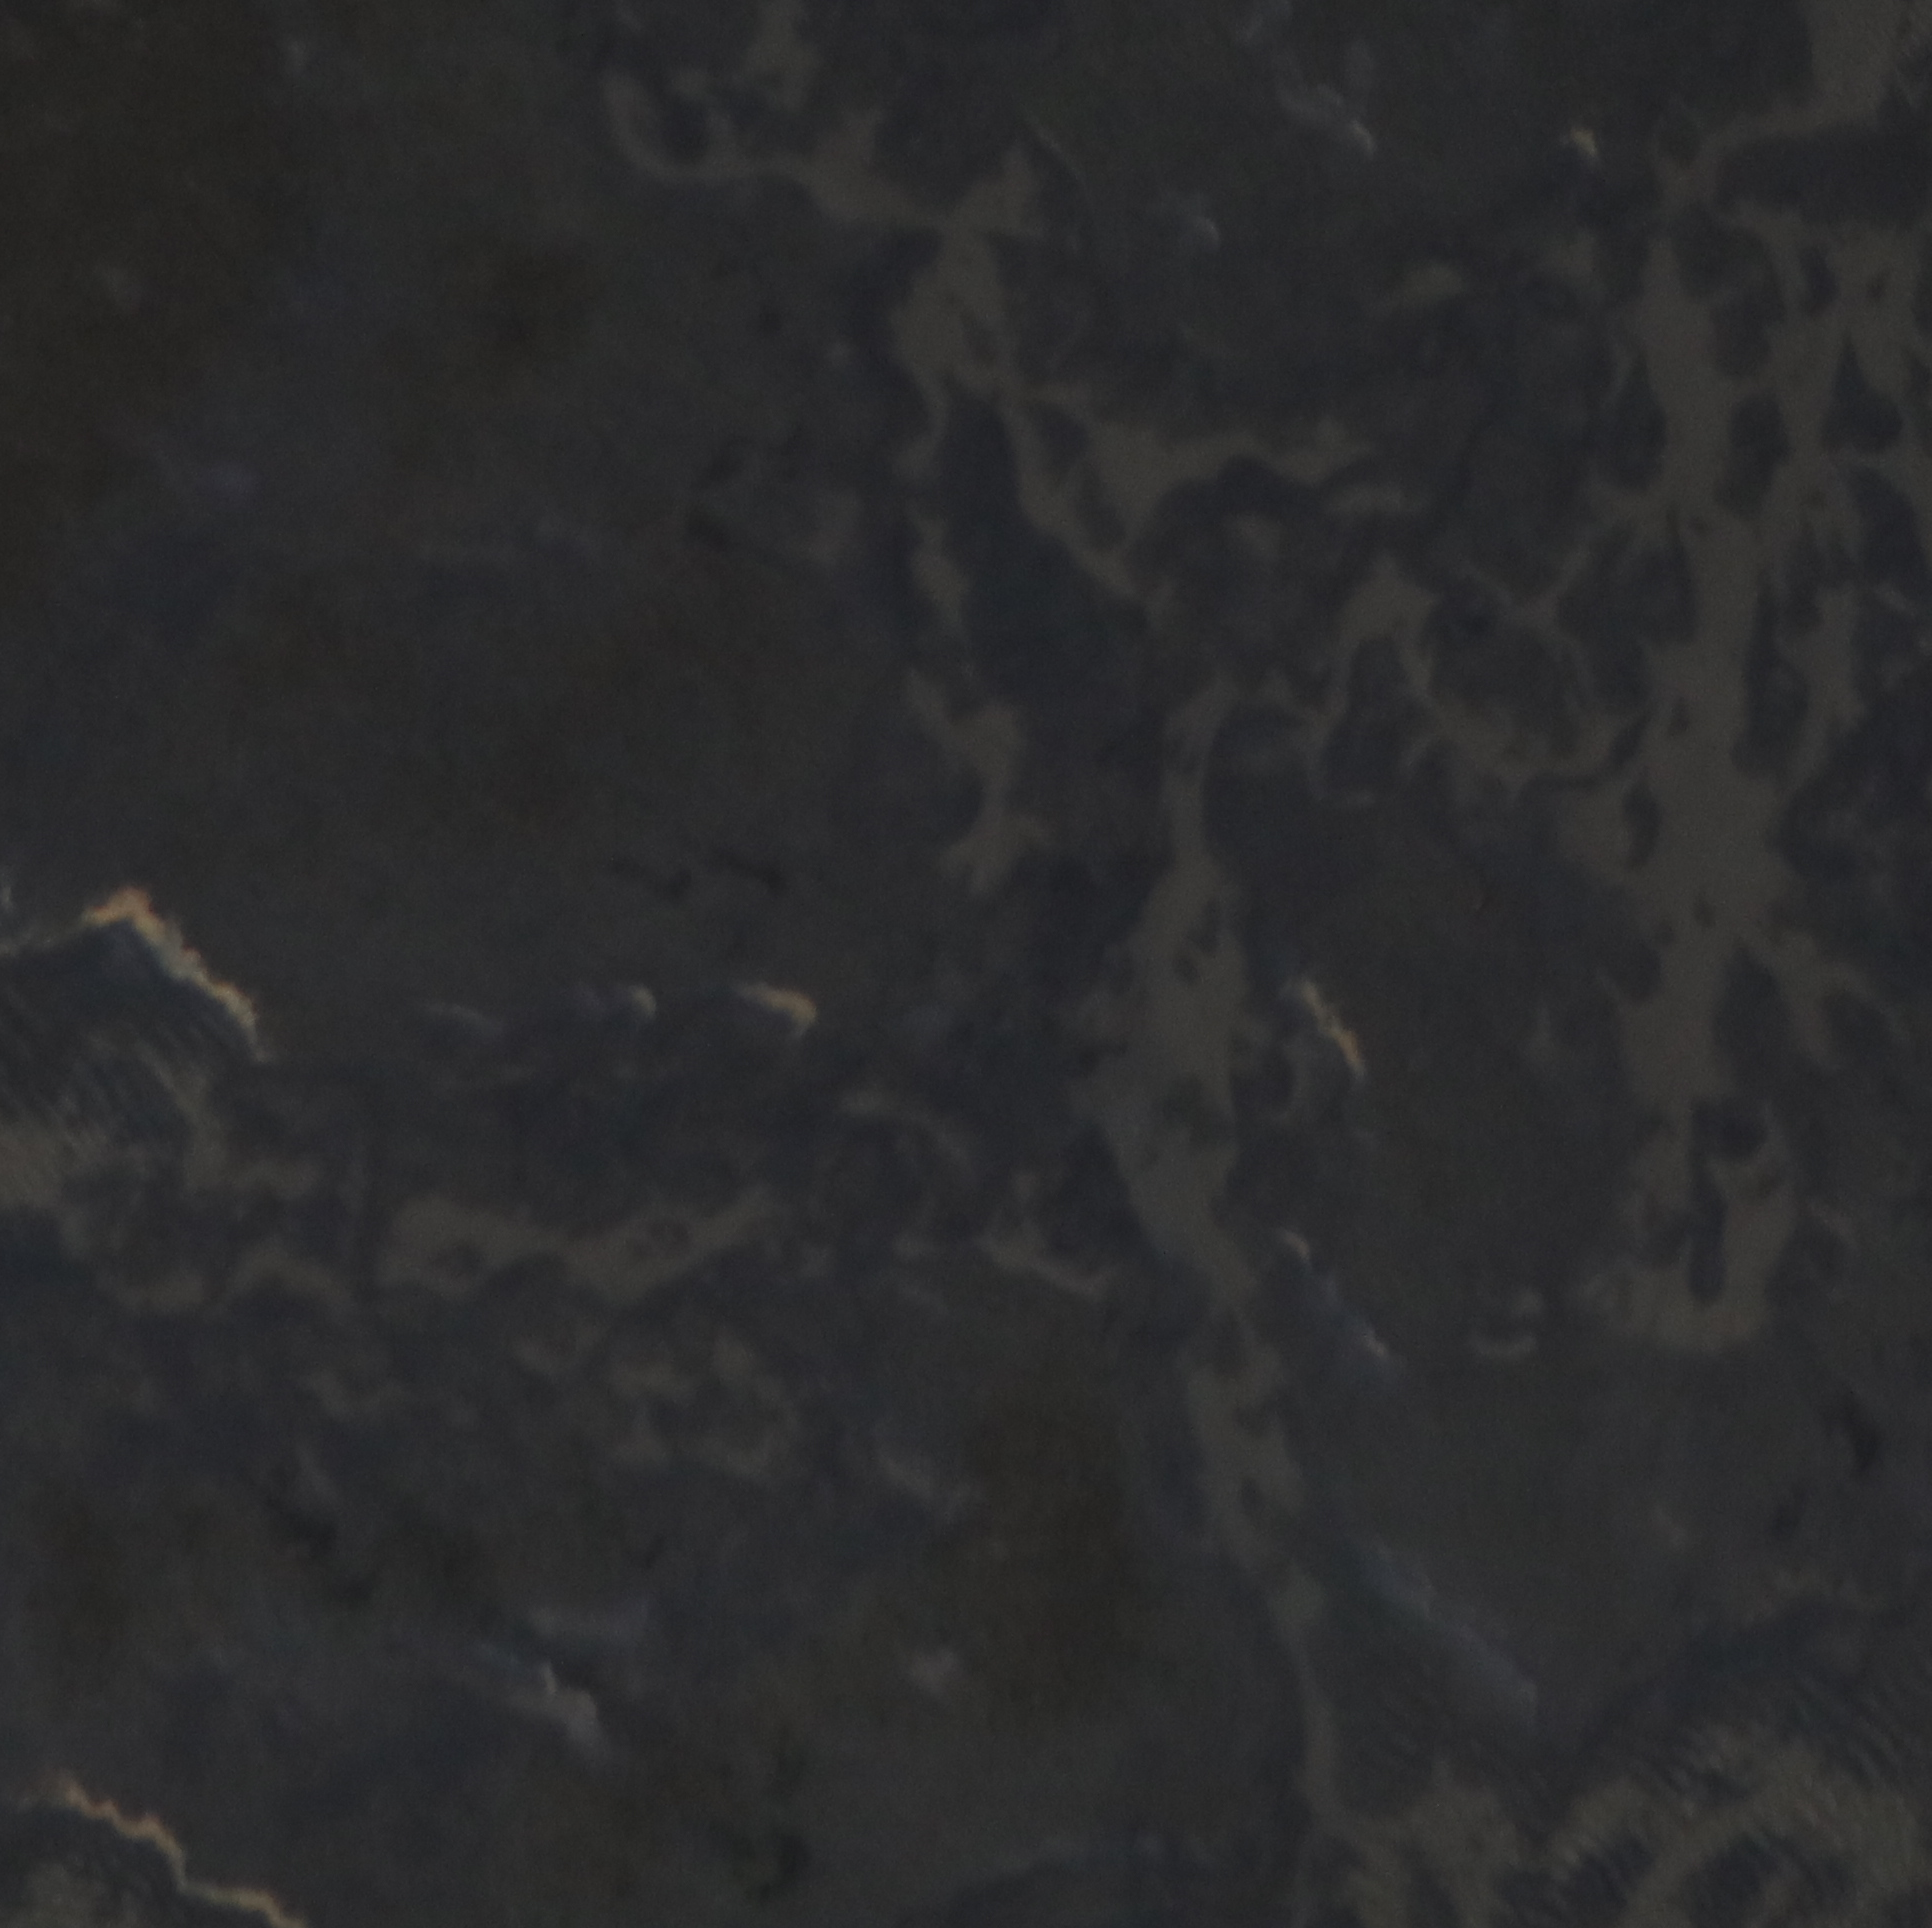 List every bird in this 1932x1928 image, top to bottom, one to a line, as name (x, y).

None